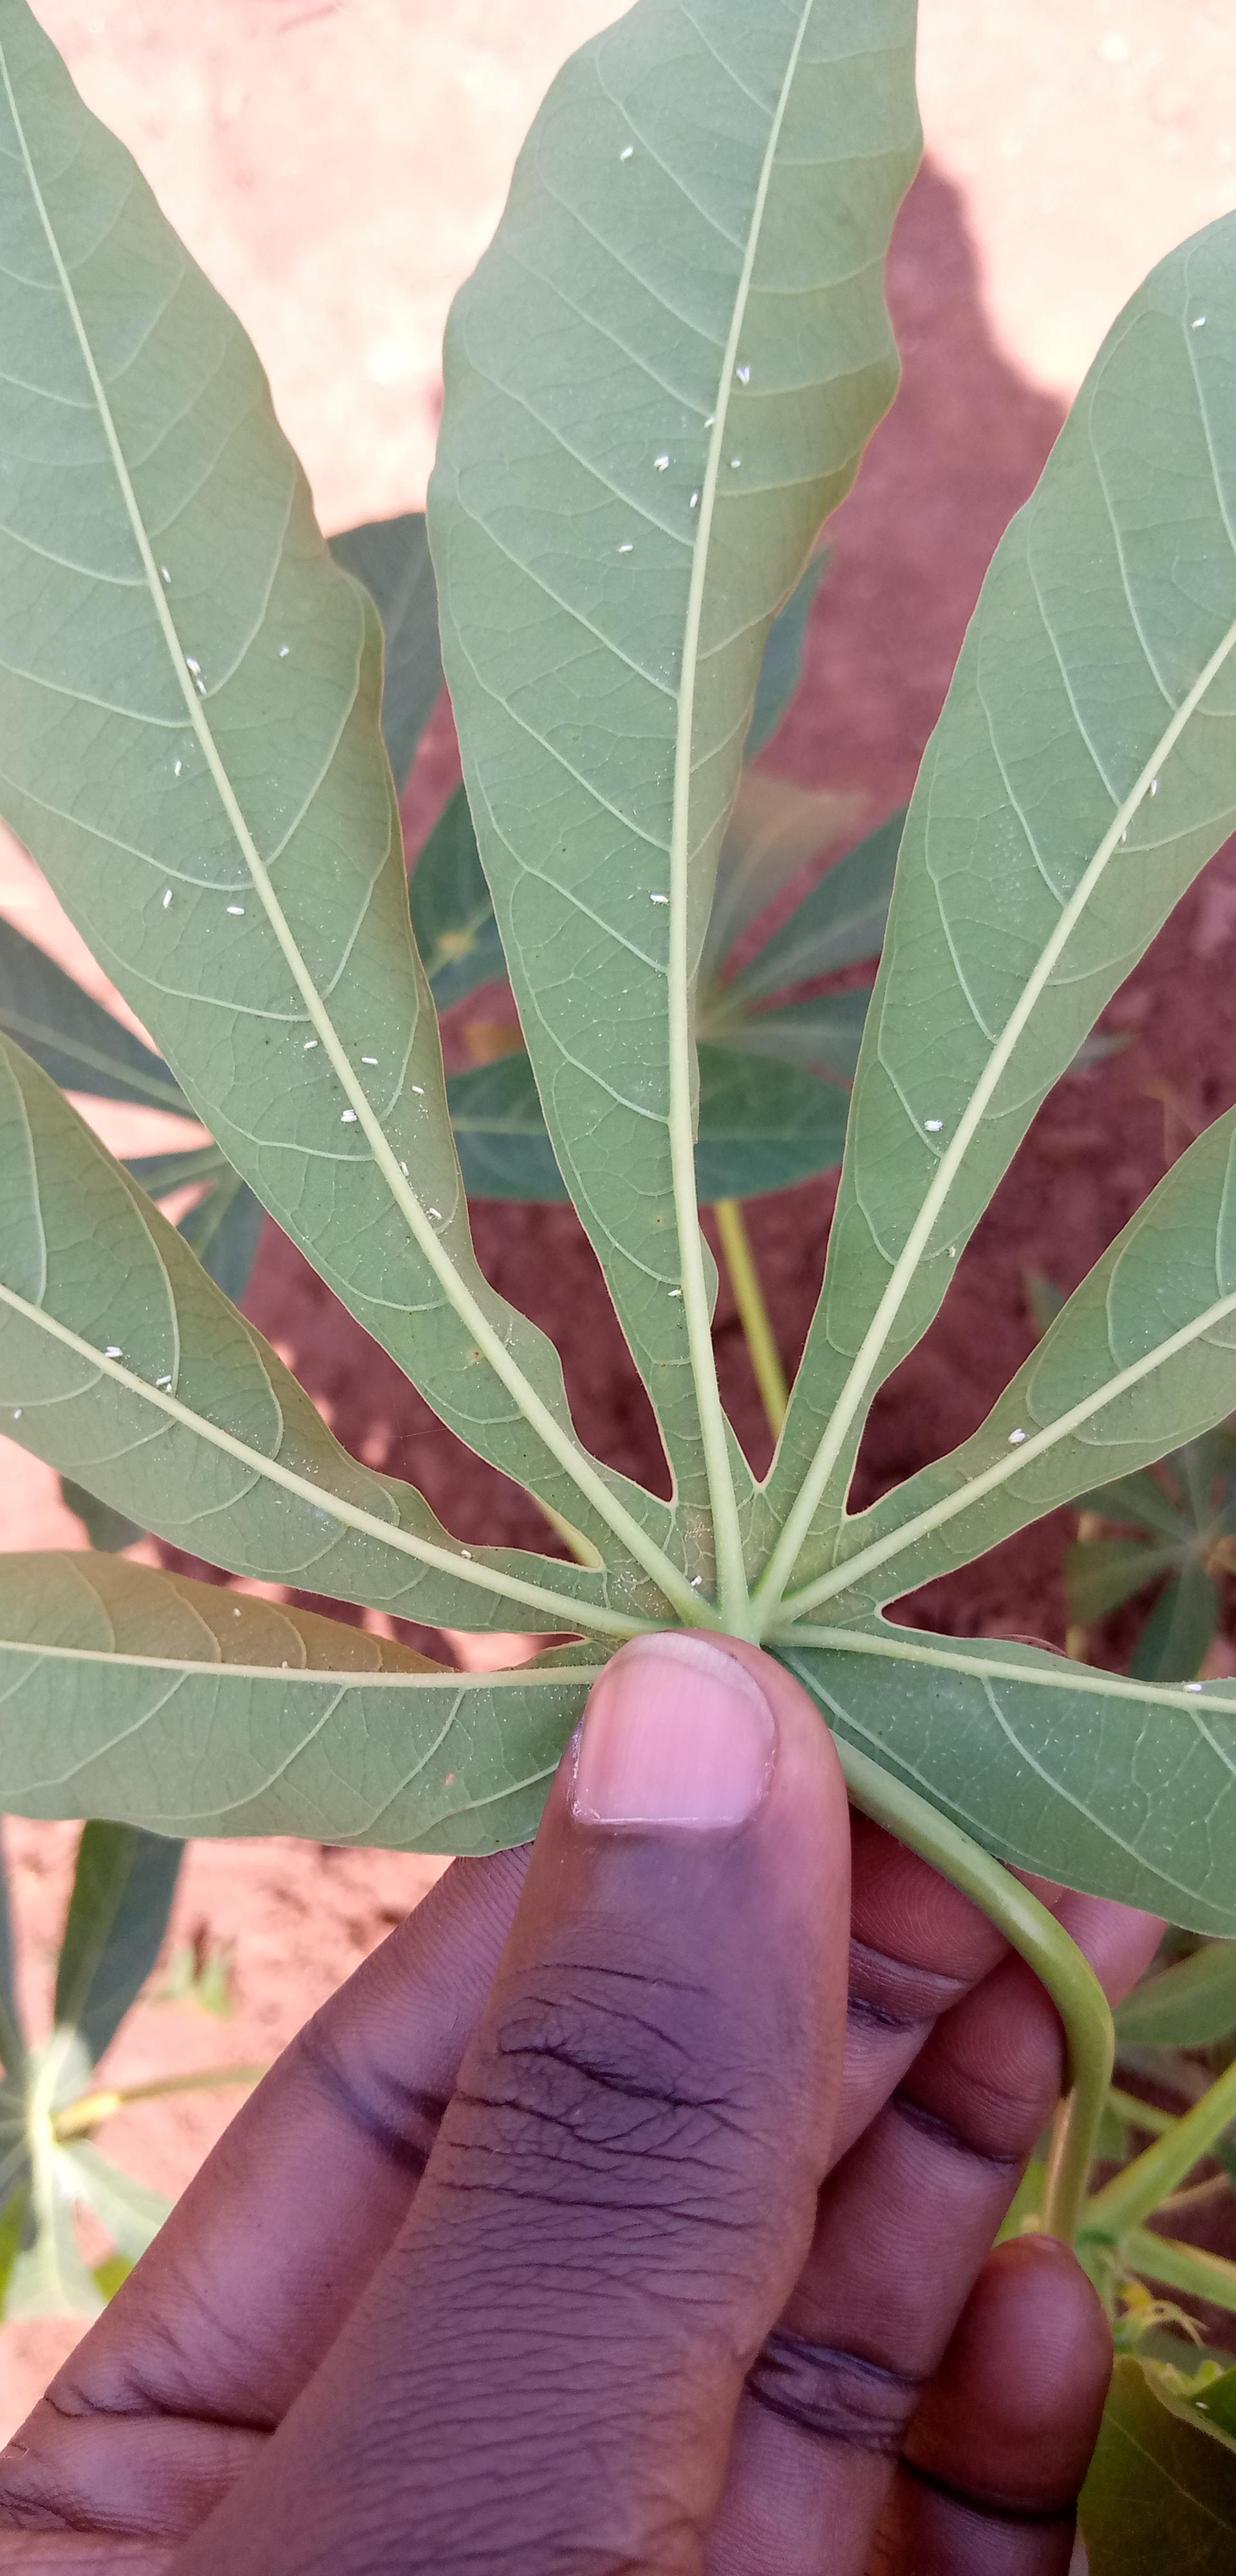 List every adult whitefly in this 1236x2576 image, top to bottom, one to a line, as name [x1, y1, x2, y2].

whitefly [617, 144, 638, 166]
whitefly [1190, 312, 1209, 331]
whitefly [732, 365, 754, 386]
whitefly [701, 412, 716, 431]
whitefly [651, 453, 675, 477]
whitefly [723, 456, 751, 475]
whitefly [686, 489, 700, 513]
whitefly [613, 540, 639, 560]
whitefly [158, 564, 174, 583]
whitefly [276, 642, 296, 661]
whitefly [182, 655, 205, 676]
whitefly [194, 677, 211, 697]
whitefly [170, 759, 187, 779]
whitefly [1146, 776, 1160, 798]
whitefly [160, 889, 180, 909]
whitefly [649, 890, 671, 909]
whitefly [223, 903, 250, 918]
whitefly [302, 1037, 319, 1051]
whitefly [359, 1055, 380, 1068]
whitefly [407, 1083, 429, 1097]
whitefly [339, 1109, 358, 1116]
whitefly [338, 1114, 358, 1123]
whitefly [920, 1117, 948, 1137]
whitefly [398, 1159, 410, 1179]
whitefly [425, 1205, 443, 1222]
whitefly [944, 1243, 958, 1260]
whitefly [664, 1284, 684, 1302]
whitefly [104, 1342, 126, 1361]
whitefly [154, 1370, 172, 1388]
whitefly [11, 1408, 28, 1420]
whitefly [1007, 1425, 1028, 1446]
whitefly [458, 1547, 474, 1560]
whitefly [688, 1573, 704, 1591]
whitefly [230, 1606, 245, 1619]
whitefly [1180, 1680, 1206, 1694]